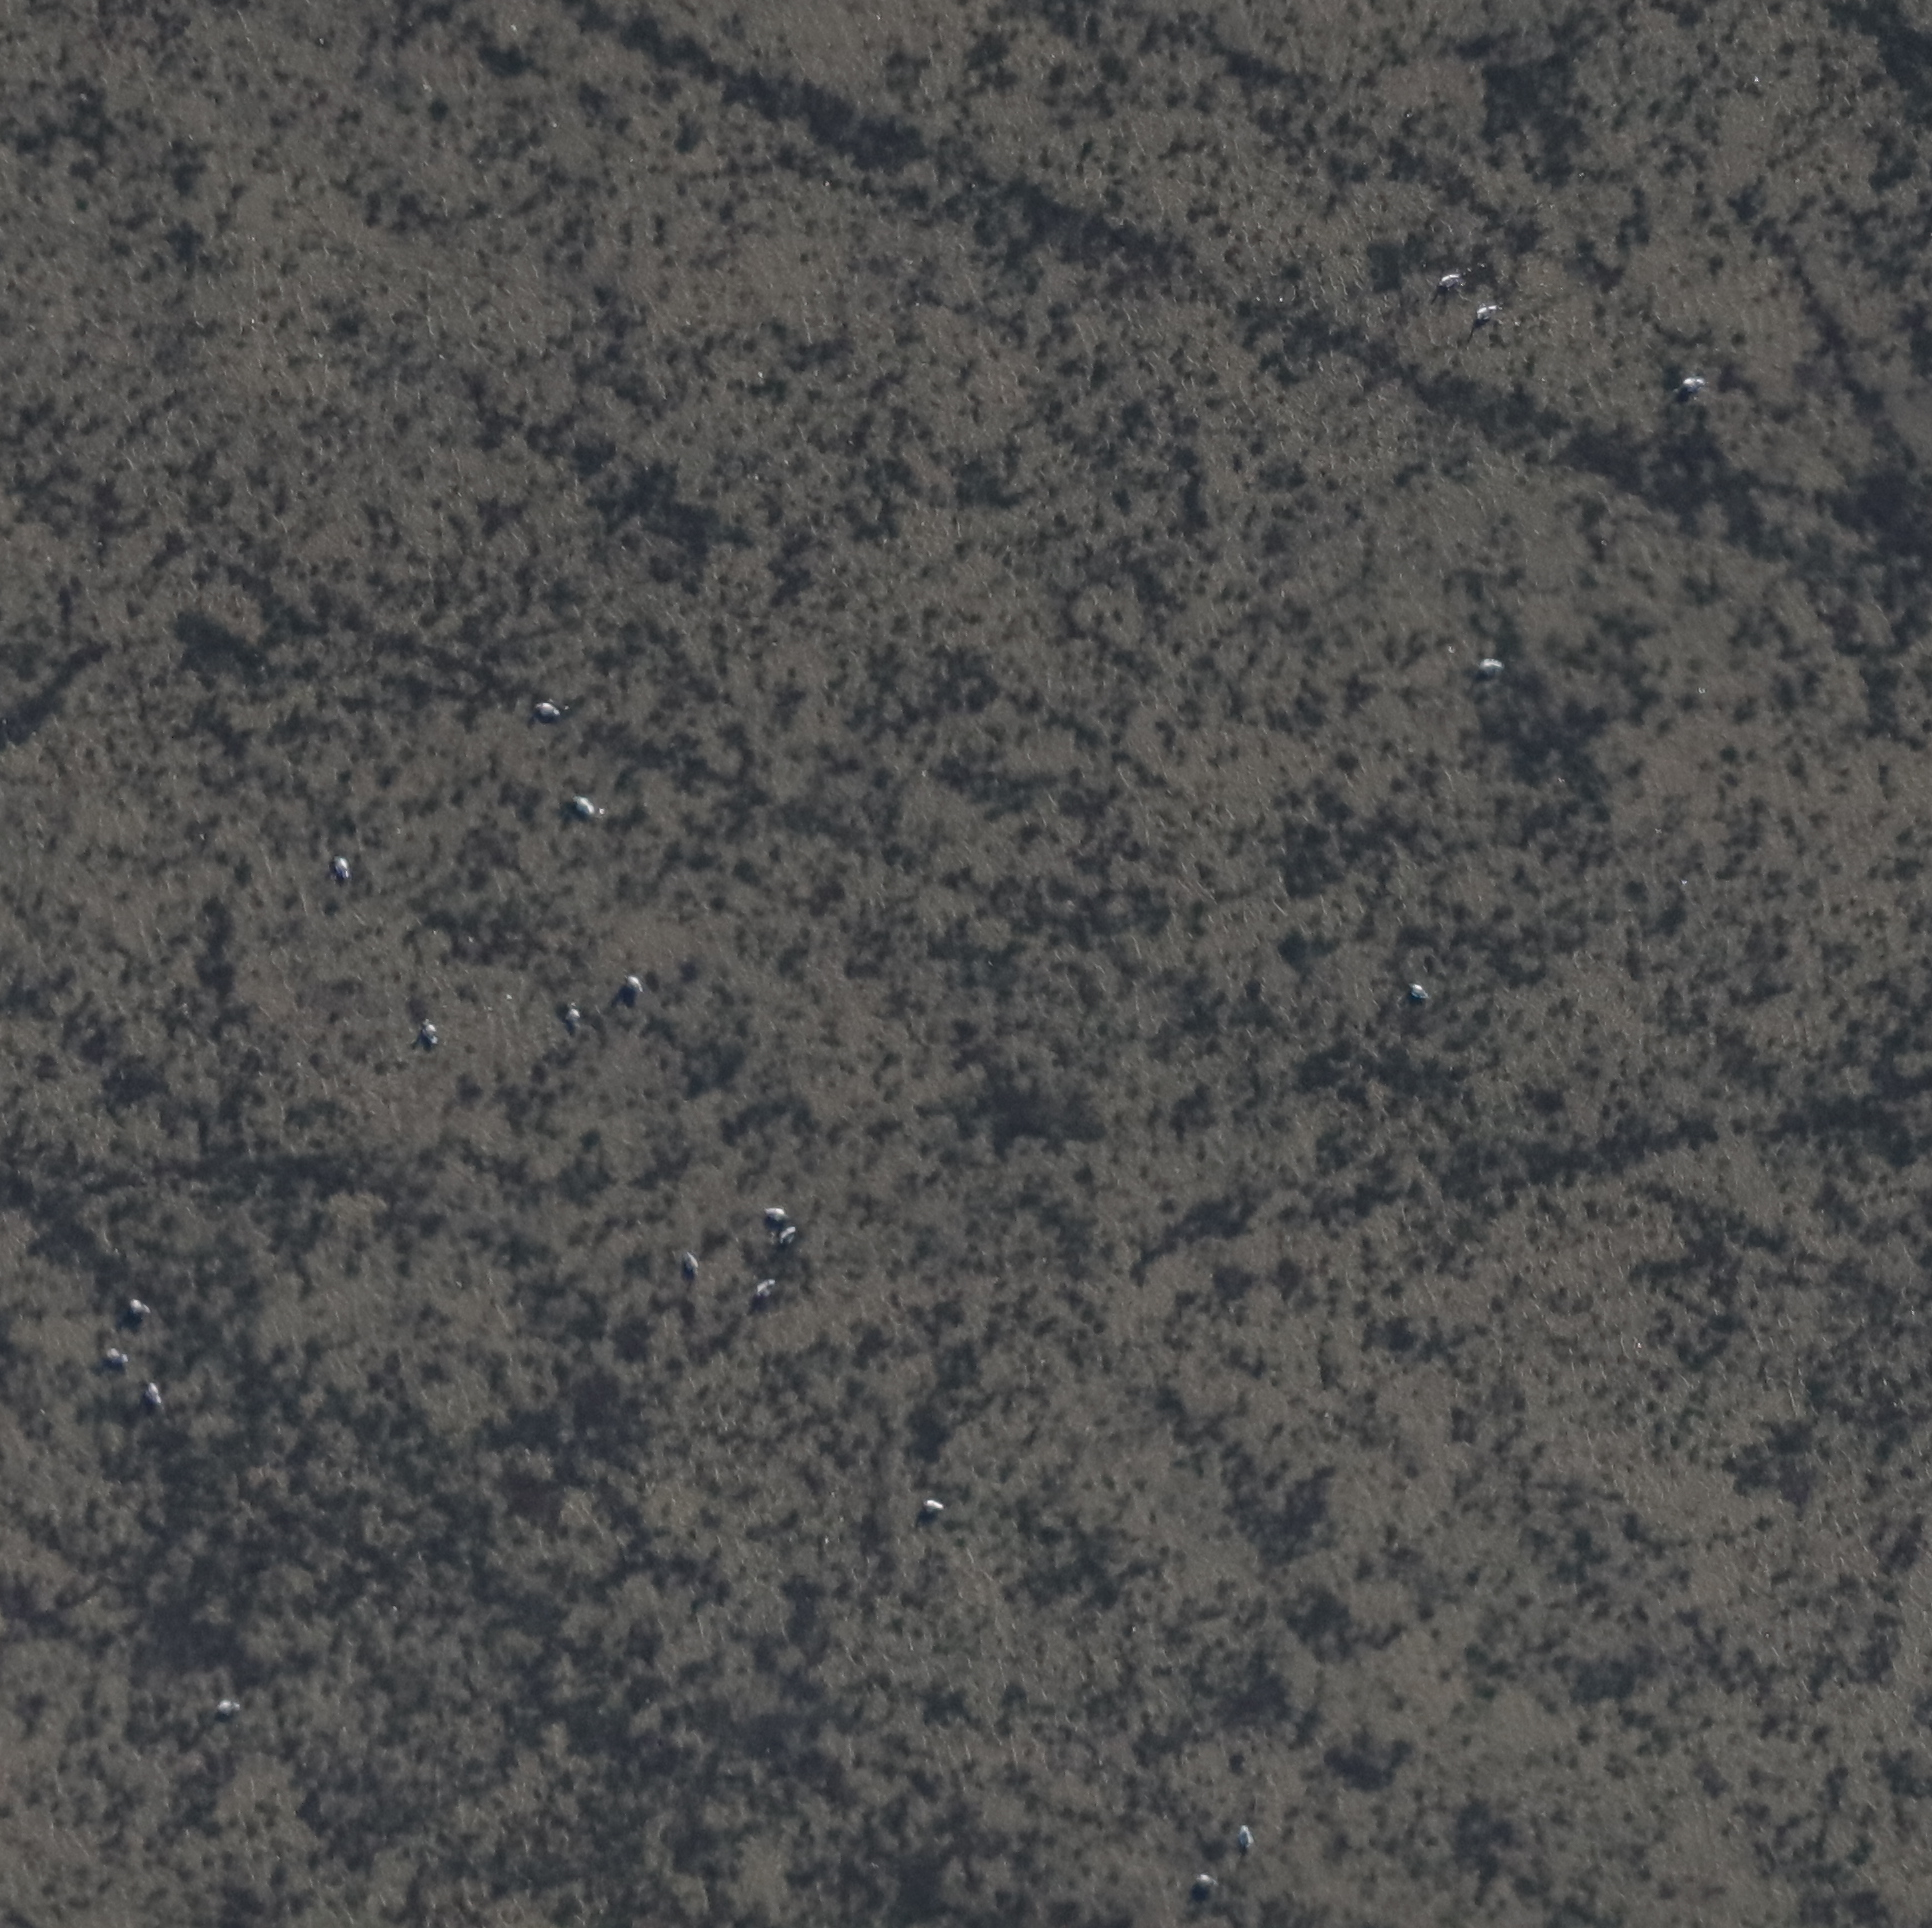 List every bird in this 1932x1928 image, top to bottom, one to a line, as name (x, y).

brant (1448, 281)
brant (1486, 315)
brant (1692, 384)
brant (1491, 668)
brant (548, 709)
brant (585, 805)
brant (340, 865)
brant (633, 984)
brant (1418, 991)
brant (574, 1016)
brant (429, 1031)
brant (776, 1214)
brant (787, 1236)
brant (691, 1263)
brant (766, 1288)
brant (139, 1308)
brant (118, 1357)
brant (153, 1393)
brant (933, 1506)
brant (228, 1706)
brant (1245, 1838)
brant (1206, 1882)